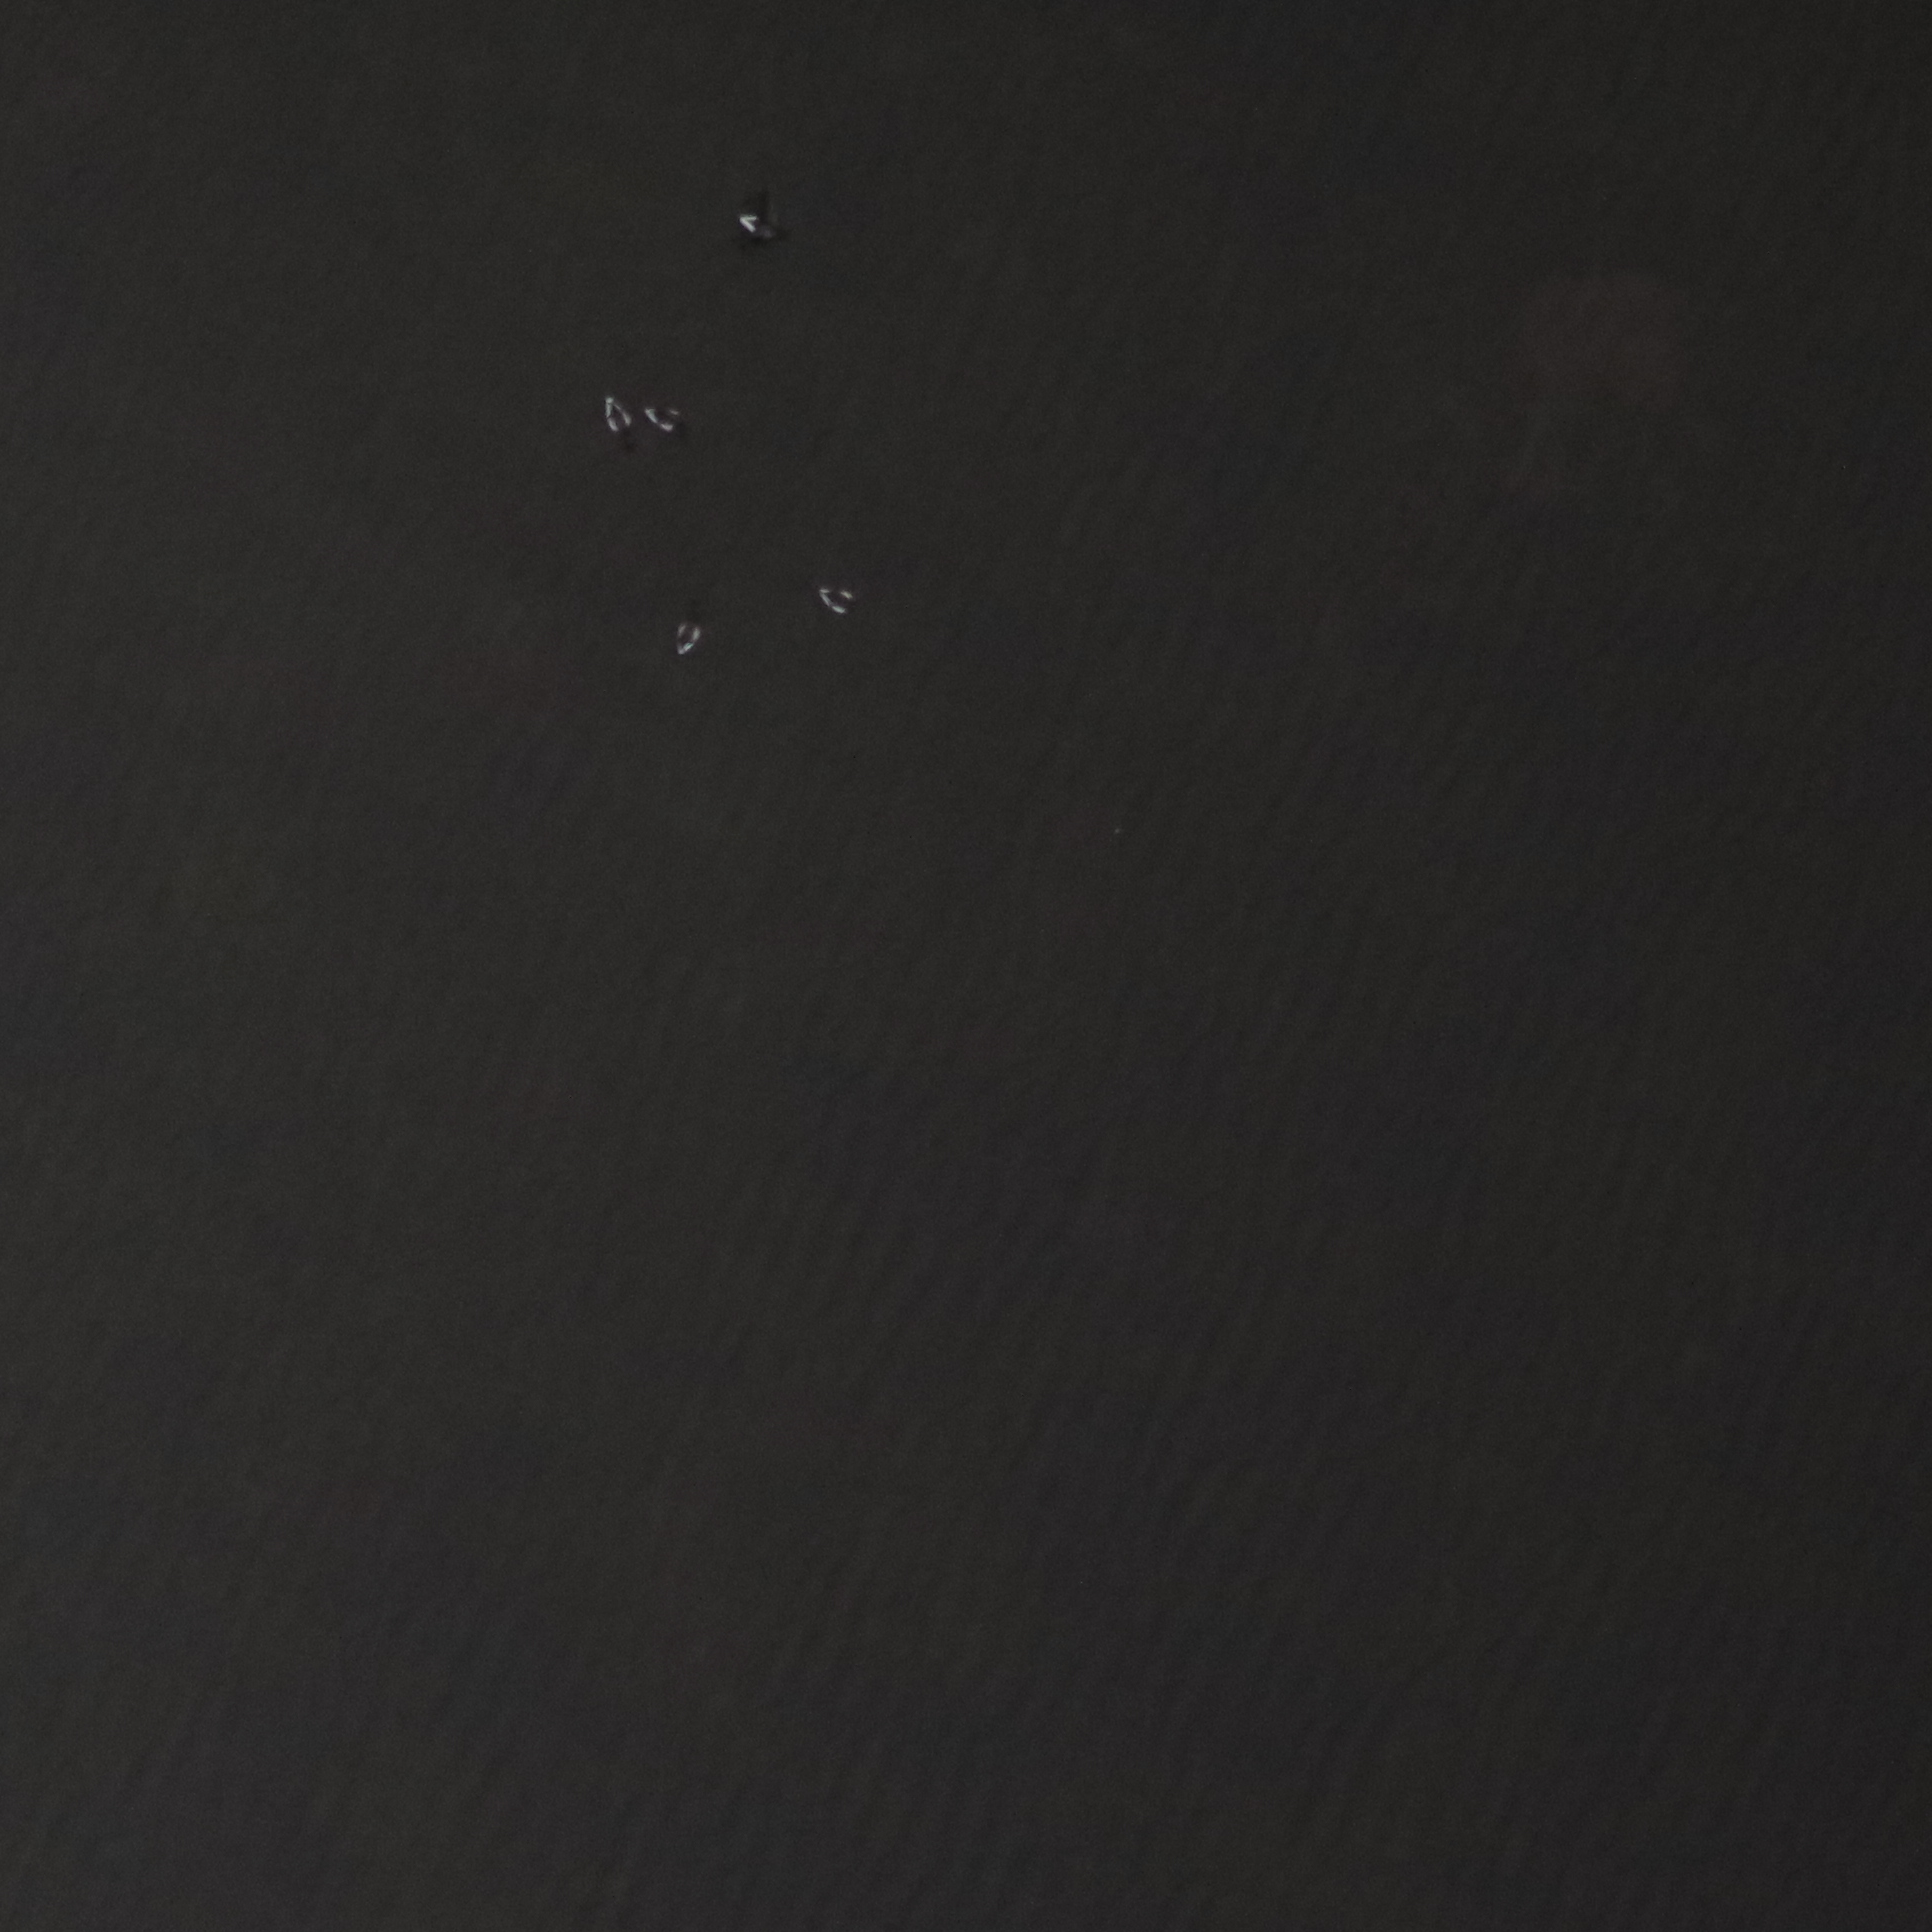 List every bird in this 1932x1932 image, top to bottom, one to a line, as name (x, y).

brant (761, 226)
brant (612, 408)
brant (669, 415)
brant (837, 600)
brant (690, 631)